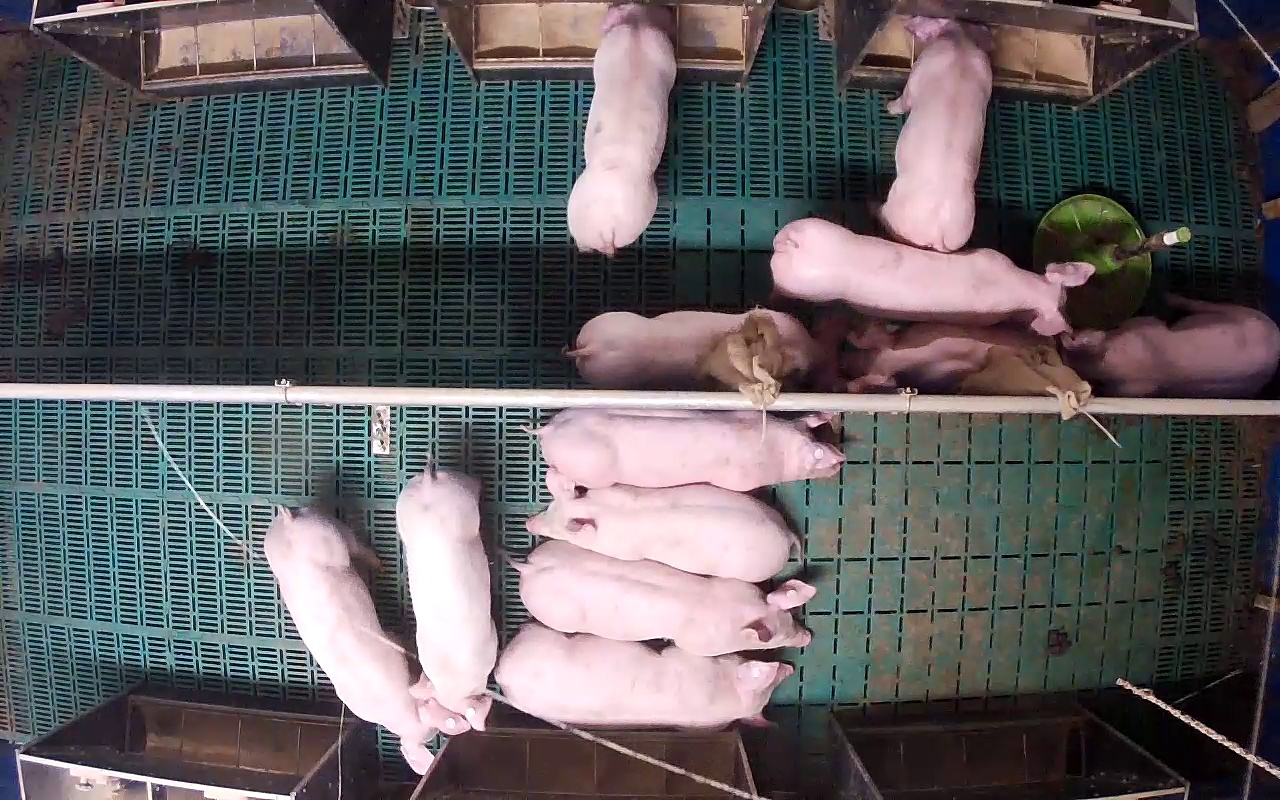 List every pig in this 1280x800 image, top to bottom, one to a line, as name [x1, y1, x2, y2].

pig [565, 5, 678, 258]
pig [869, 16, 998, 252]
pig [772, 219, 1100, 335]
pig [1062, 294, 1279, 397]
pig [562, 307, 850, 390]
pig [842, 319, 1069, 394]
pig [522, 410, 847, 495]
pig [397, 457, 500, 735]
pig [525, 469, 807, 585]
pig [264, 504, 470, 777]
pig [500, 539, 816, 657]
pig [494, 621, 794, 733]